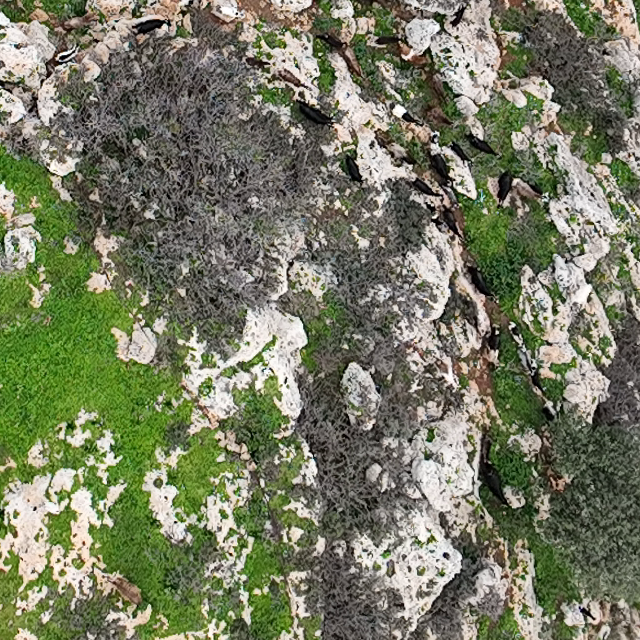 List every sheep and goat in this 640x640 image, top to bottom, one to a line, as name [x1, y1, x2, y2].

goat [176, 0, 207, 8]
goat [220, 6, 247, 18]
goat [447, 7, 465, 28]
goat [63, 11, 100, 27]
goat [130, 18, 169, 36]
goat [315, 35, 348, 50]
goat [365, 35, 404, 47]
goat [52, 42, 79, 63]
goat [399, 42, 434, 65]
goat [244, 56, 272, 66]
goat [278, 68, 304, 87]
goat [0, 76, 23, 92]
goat [425, 81, 447, 104]
goat [297, 99, 332, 127]
goat [389, 102, 424, 127]
goat [427, 105, 454, 126]
goat [429, 131, 443, 152]
goat [464, 133, 505, 159]
goat [385, 143, 420, 166]
goat [449, 143, 471, 162]
goat [344, 153, 365, 183]
goat [429, 155, 456, 183]
goat [494, 170, 512, 210]
goat [513, 176, 550, 202]
goat [407, 178, 443, 196]
goat [440, 205, 461, 239]
goat [464, 266, 500, 304]
goat [508, 322, 527, 352]
goat [486, 325, 500, 371]
goat [516, 343, 532, 375]
goat [530, 358, 547, 396]
goat [540, 397, 558, 421]
goat [556, 400, 564, 417]
goat [481, 428, 492, 467]
goat [537, 435, 555, 463]
goat [543, 460, 567, 489]
goat [480, 462, 512, 510]
goat [101, 572, 144, 604]
goat [580, 605, 596, 620]
goat [596, 624, 610, 639]